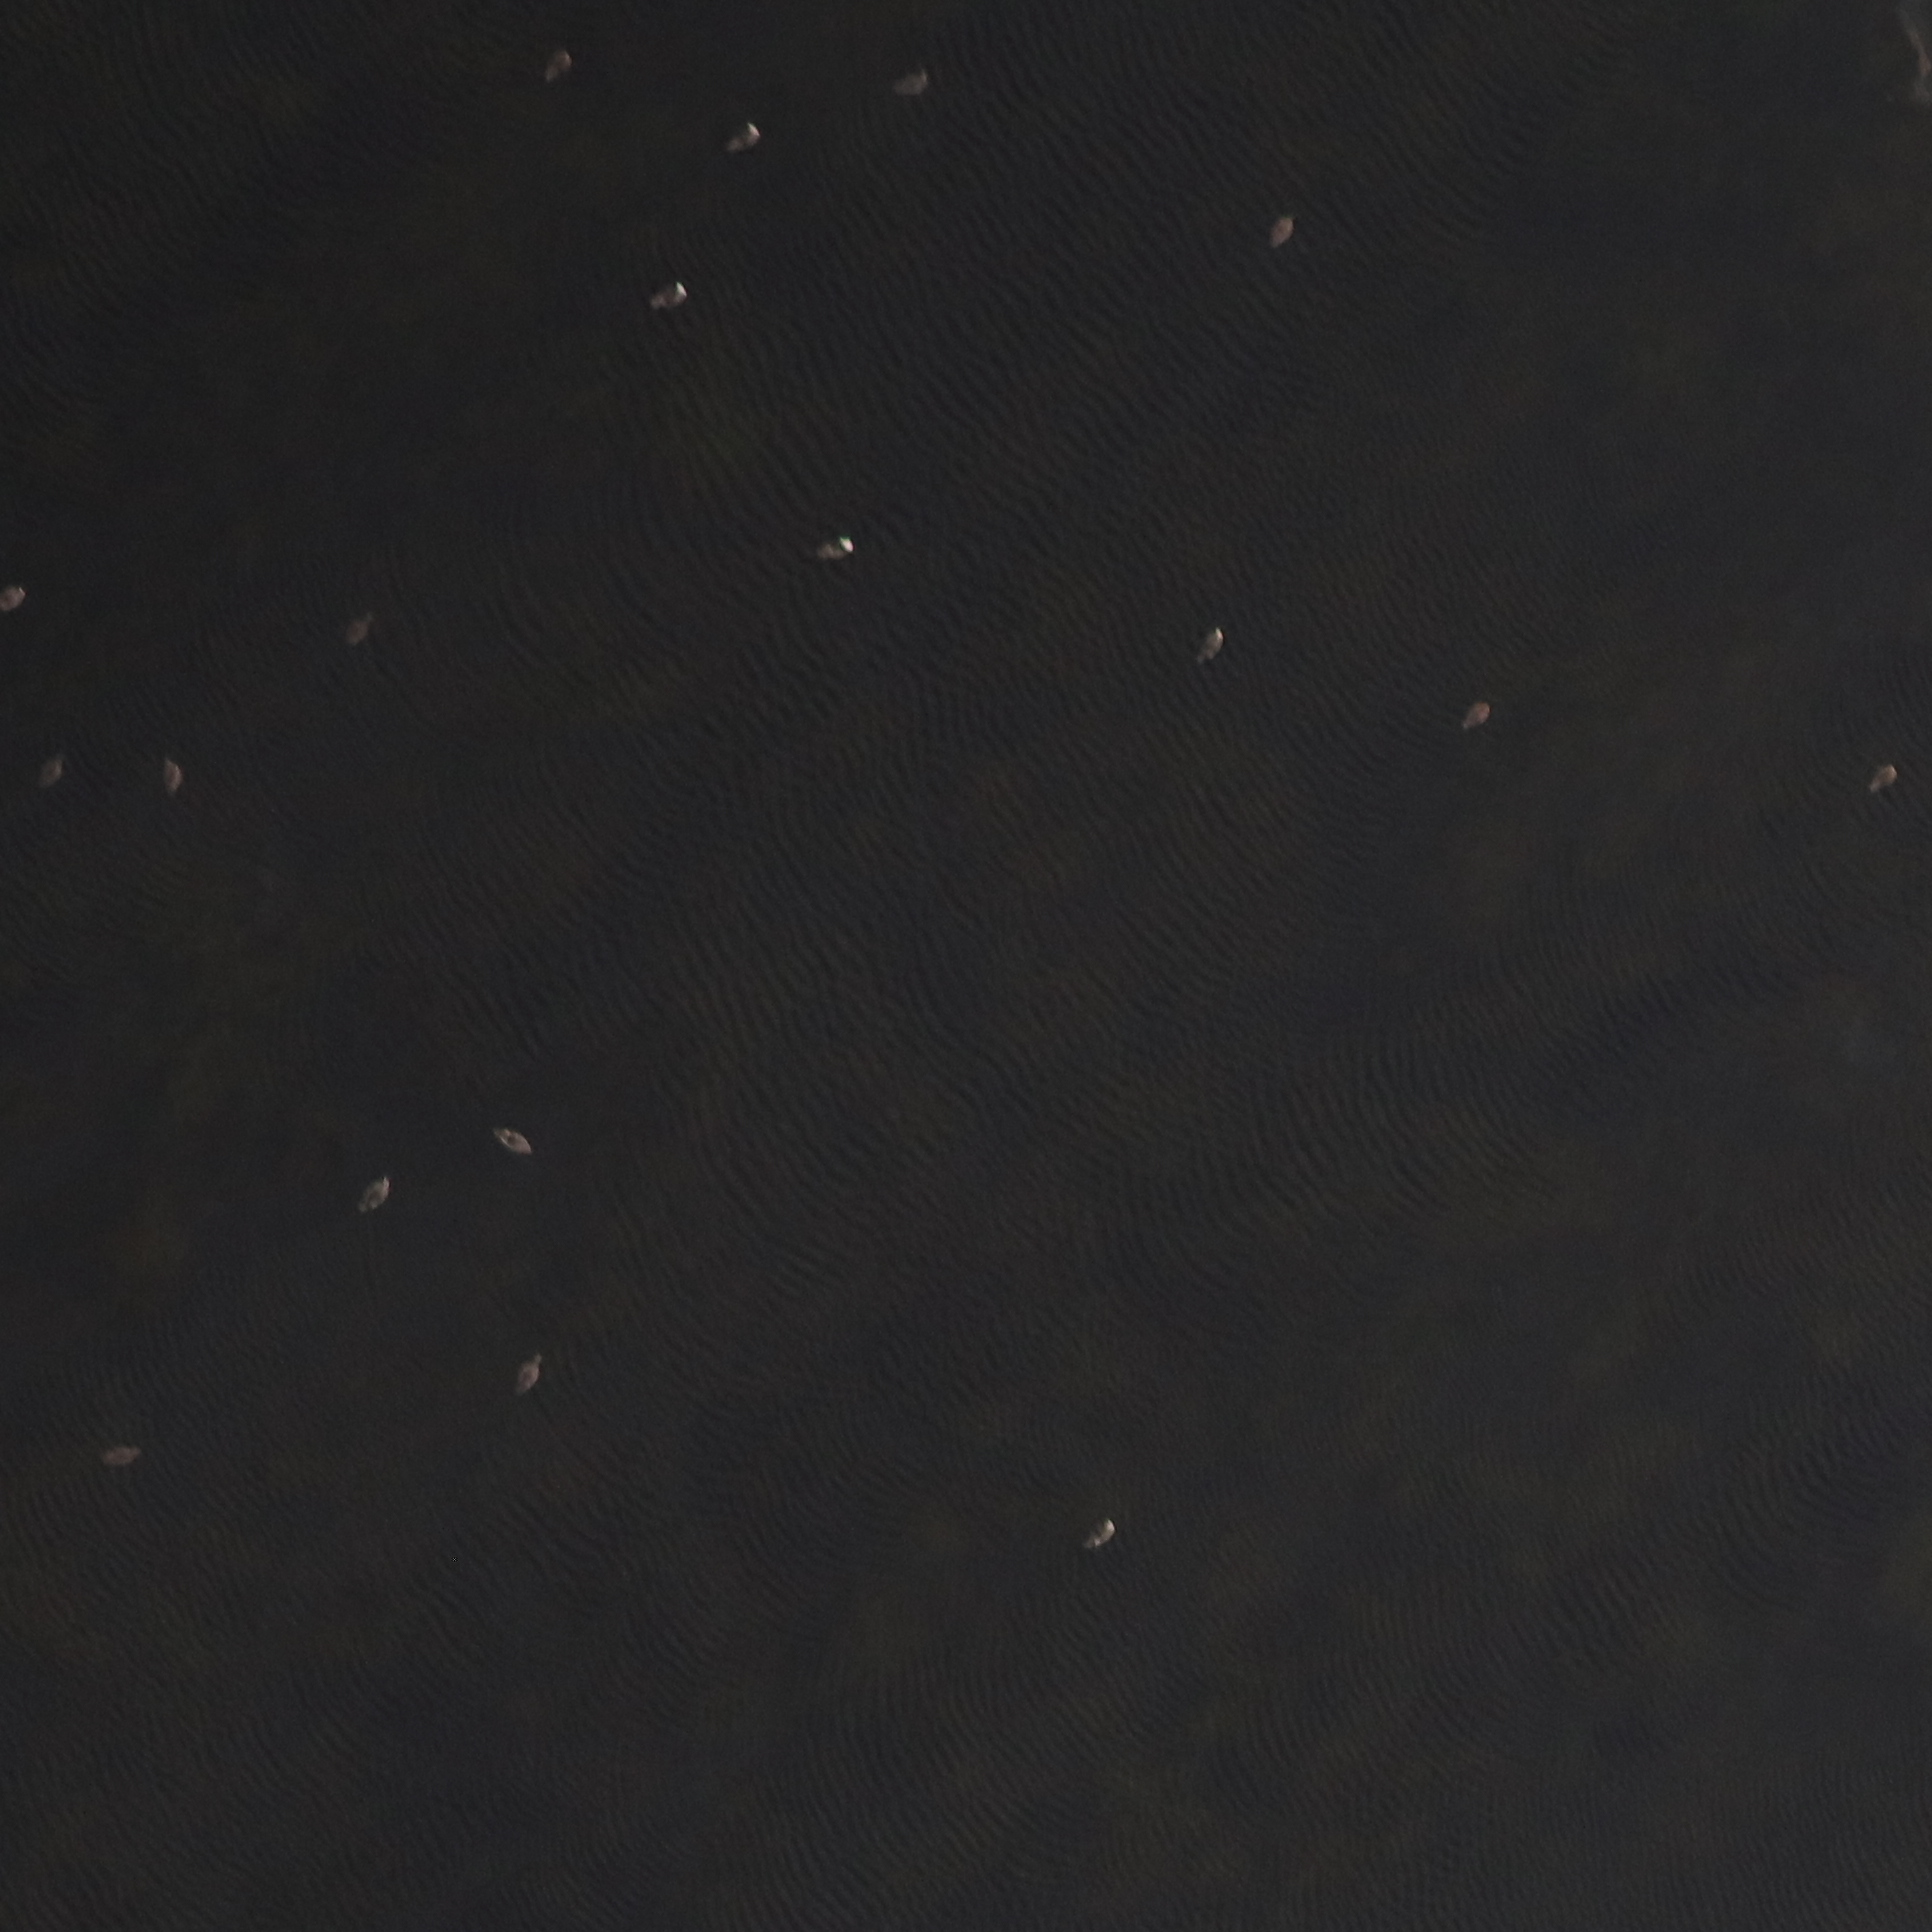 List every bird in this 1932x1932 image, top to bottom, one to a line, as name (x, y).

other bird (561, 68)
other bird (908, 79)
other bird (742, 142)
other bird (1283, 230)
other bird (671, 297)
other bird (834, 549)
other bird (8, 596)
other bird (360, 629)
other bird (1212, 643)
other bird (1479, 716)
other bird (49, 773)
other bird (1885, 779)
other bird (169, 782)
other bird (516, 1144)
other bird (371, 1192)
other bird (531, 1369)
other bird (120, 1455)
other bird (1101, 1529)